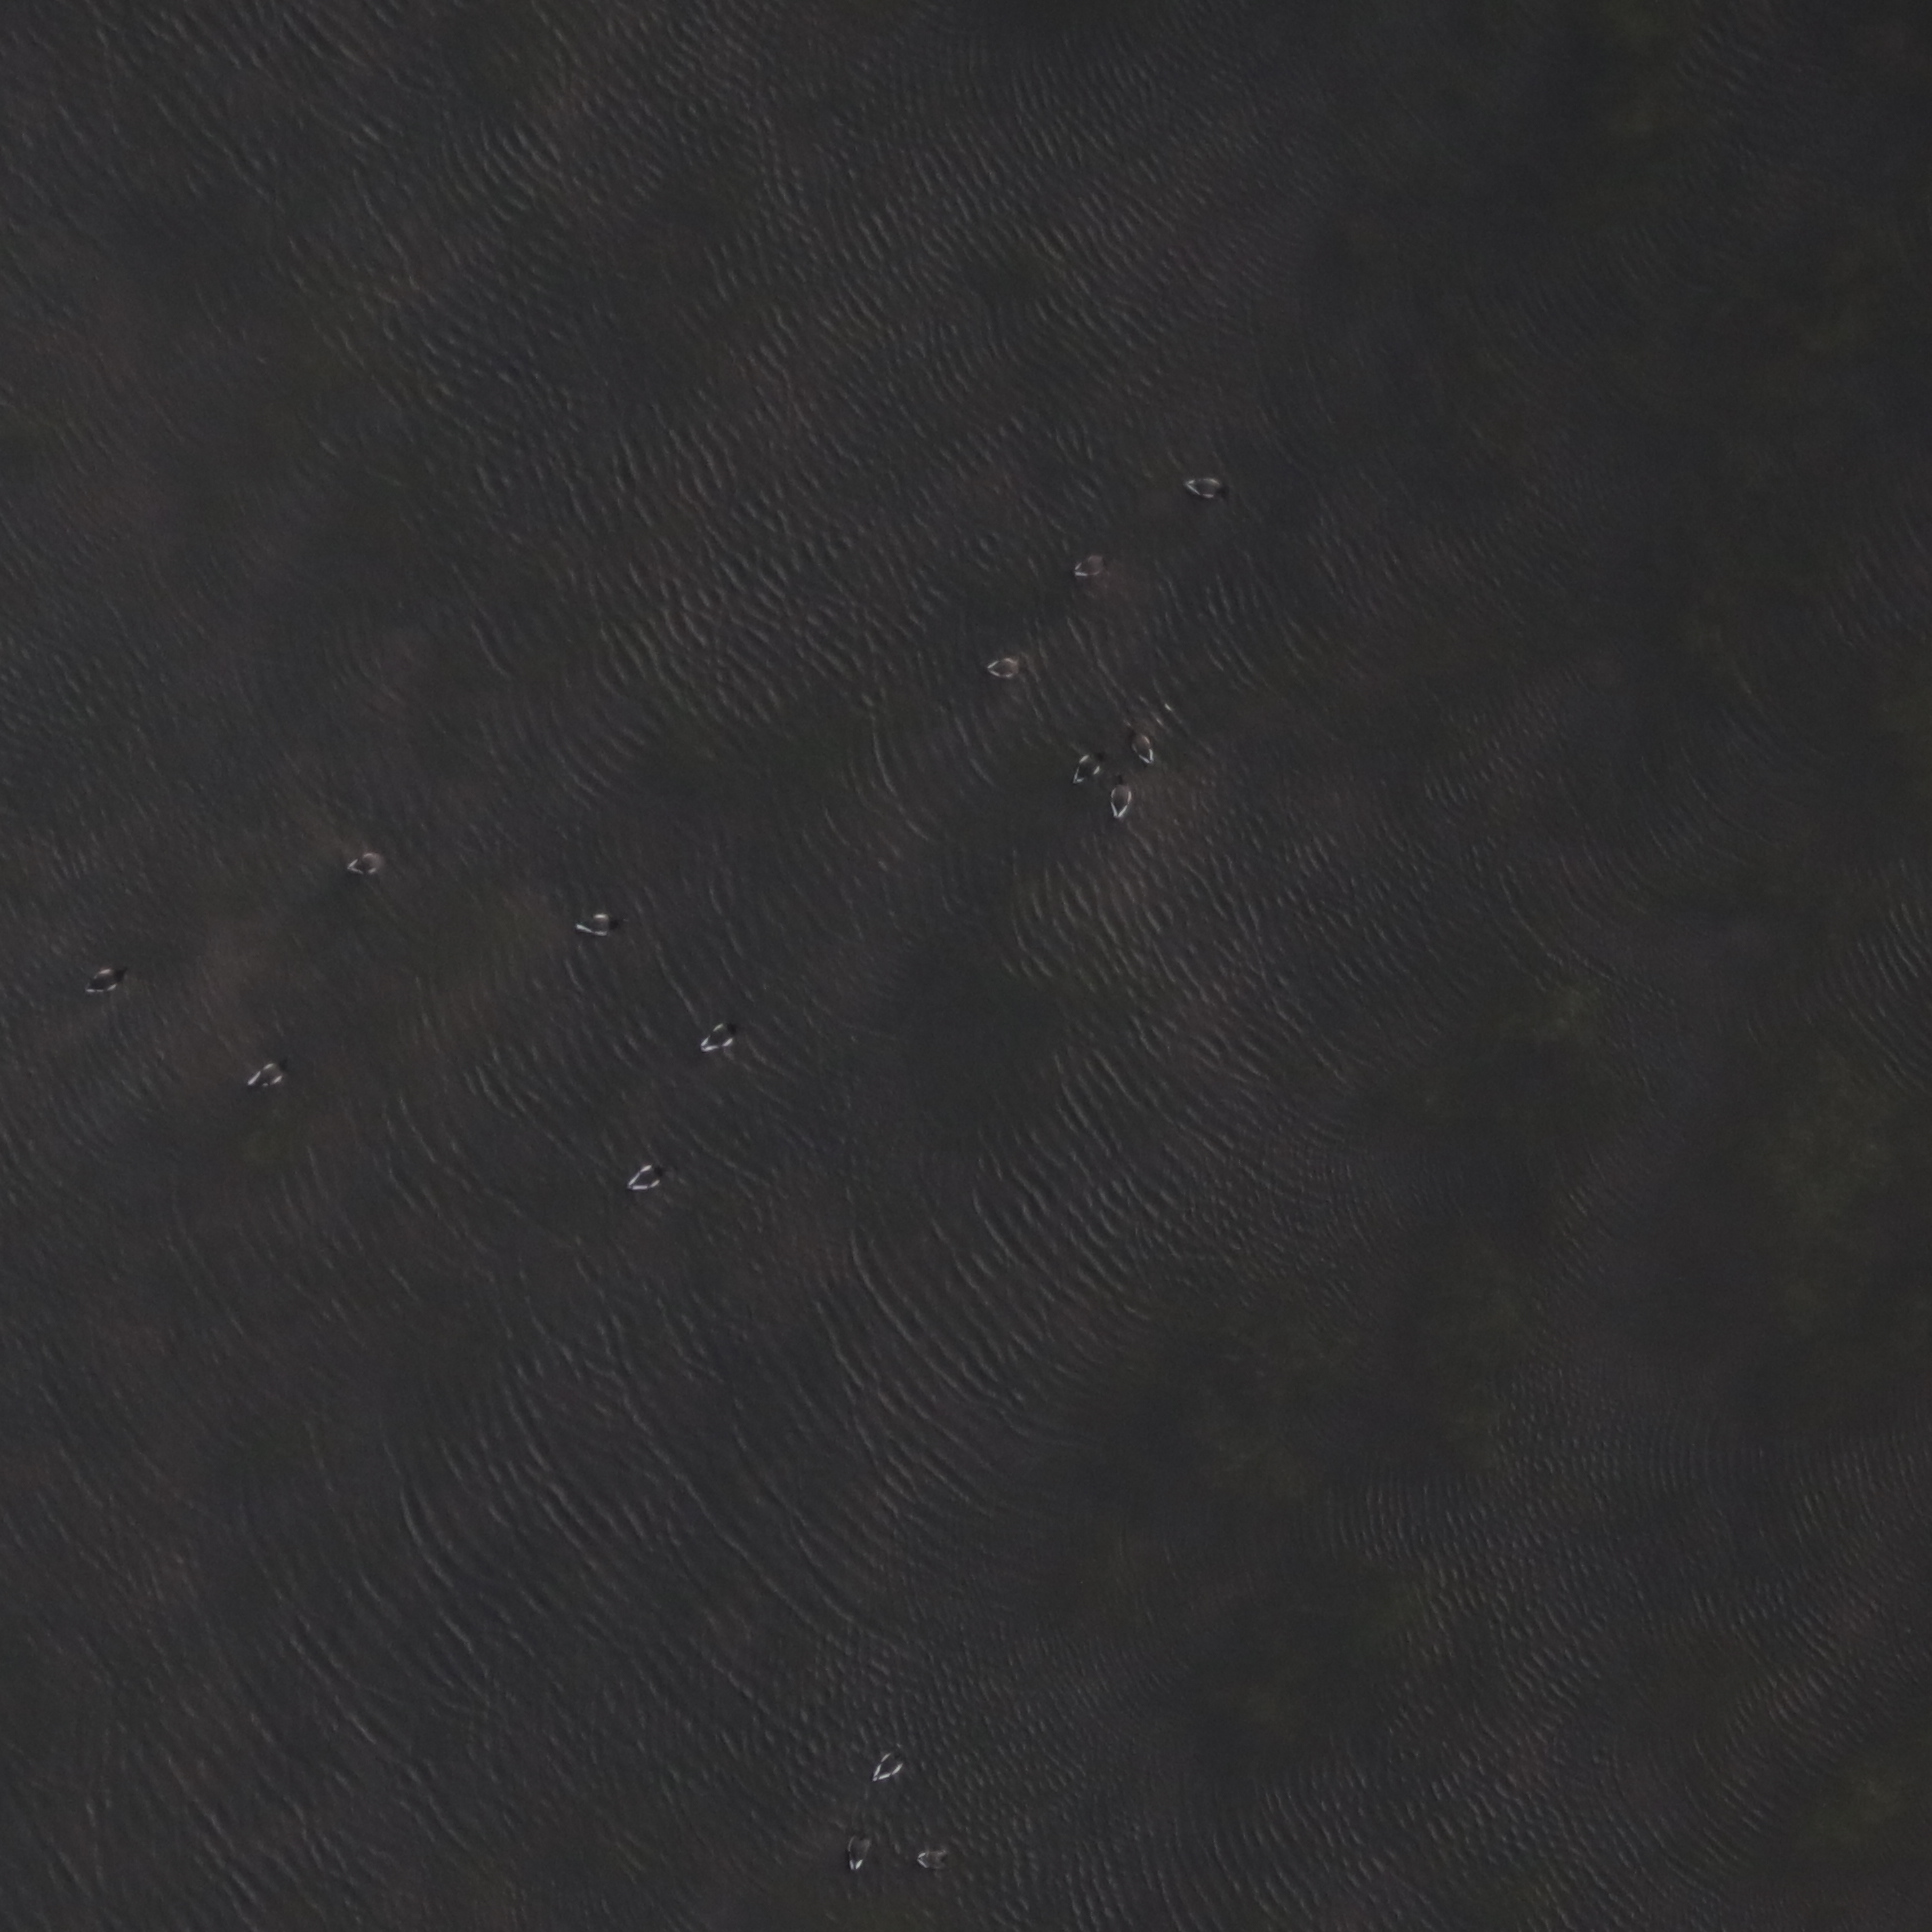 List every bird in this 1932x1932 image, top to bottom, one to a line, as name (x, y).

brant (1207, 487)
brant (1092, 566)
brant (1007, 668)
brant (1141, 746)
brant (1088, 767)
brant (1122, 798)
brant (369, 863)
brant (597, 926)
brant (105, 984)
brant (721, 1038)
brant (268, 1077)
brant (648, 1176)
brant (889, 1763)
brant (859, 1848)
brant (934, 1859)